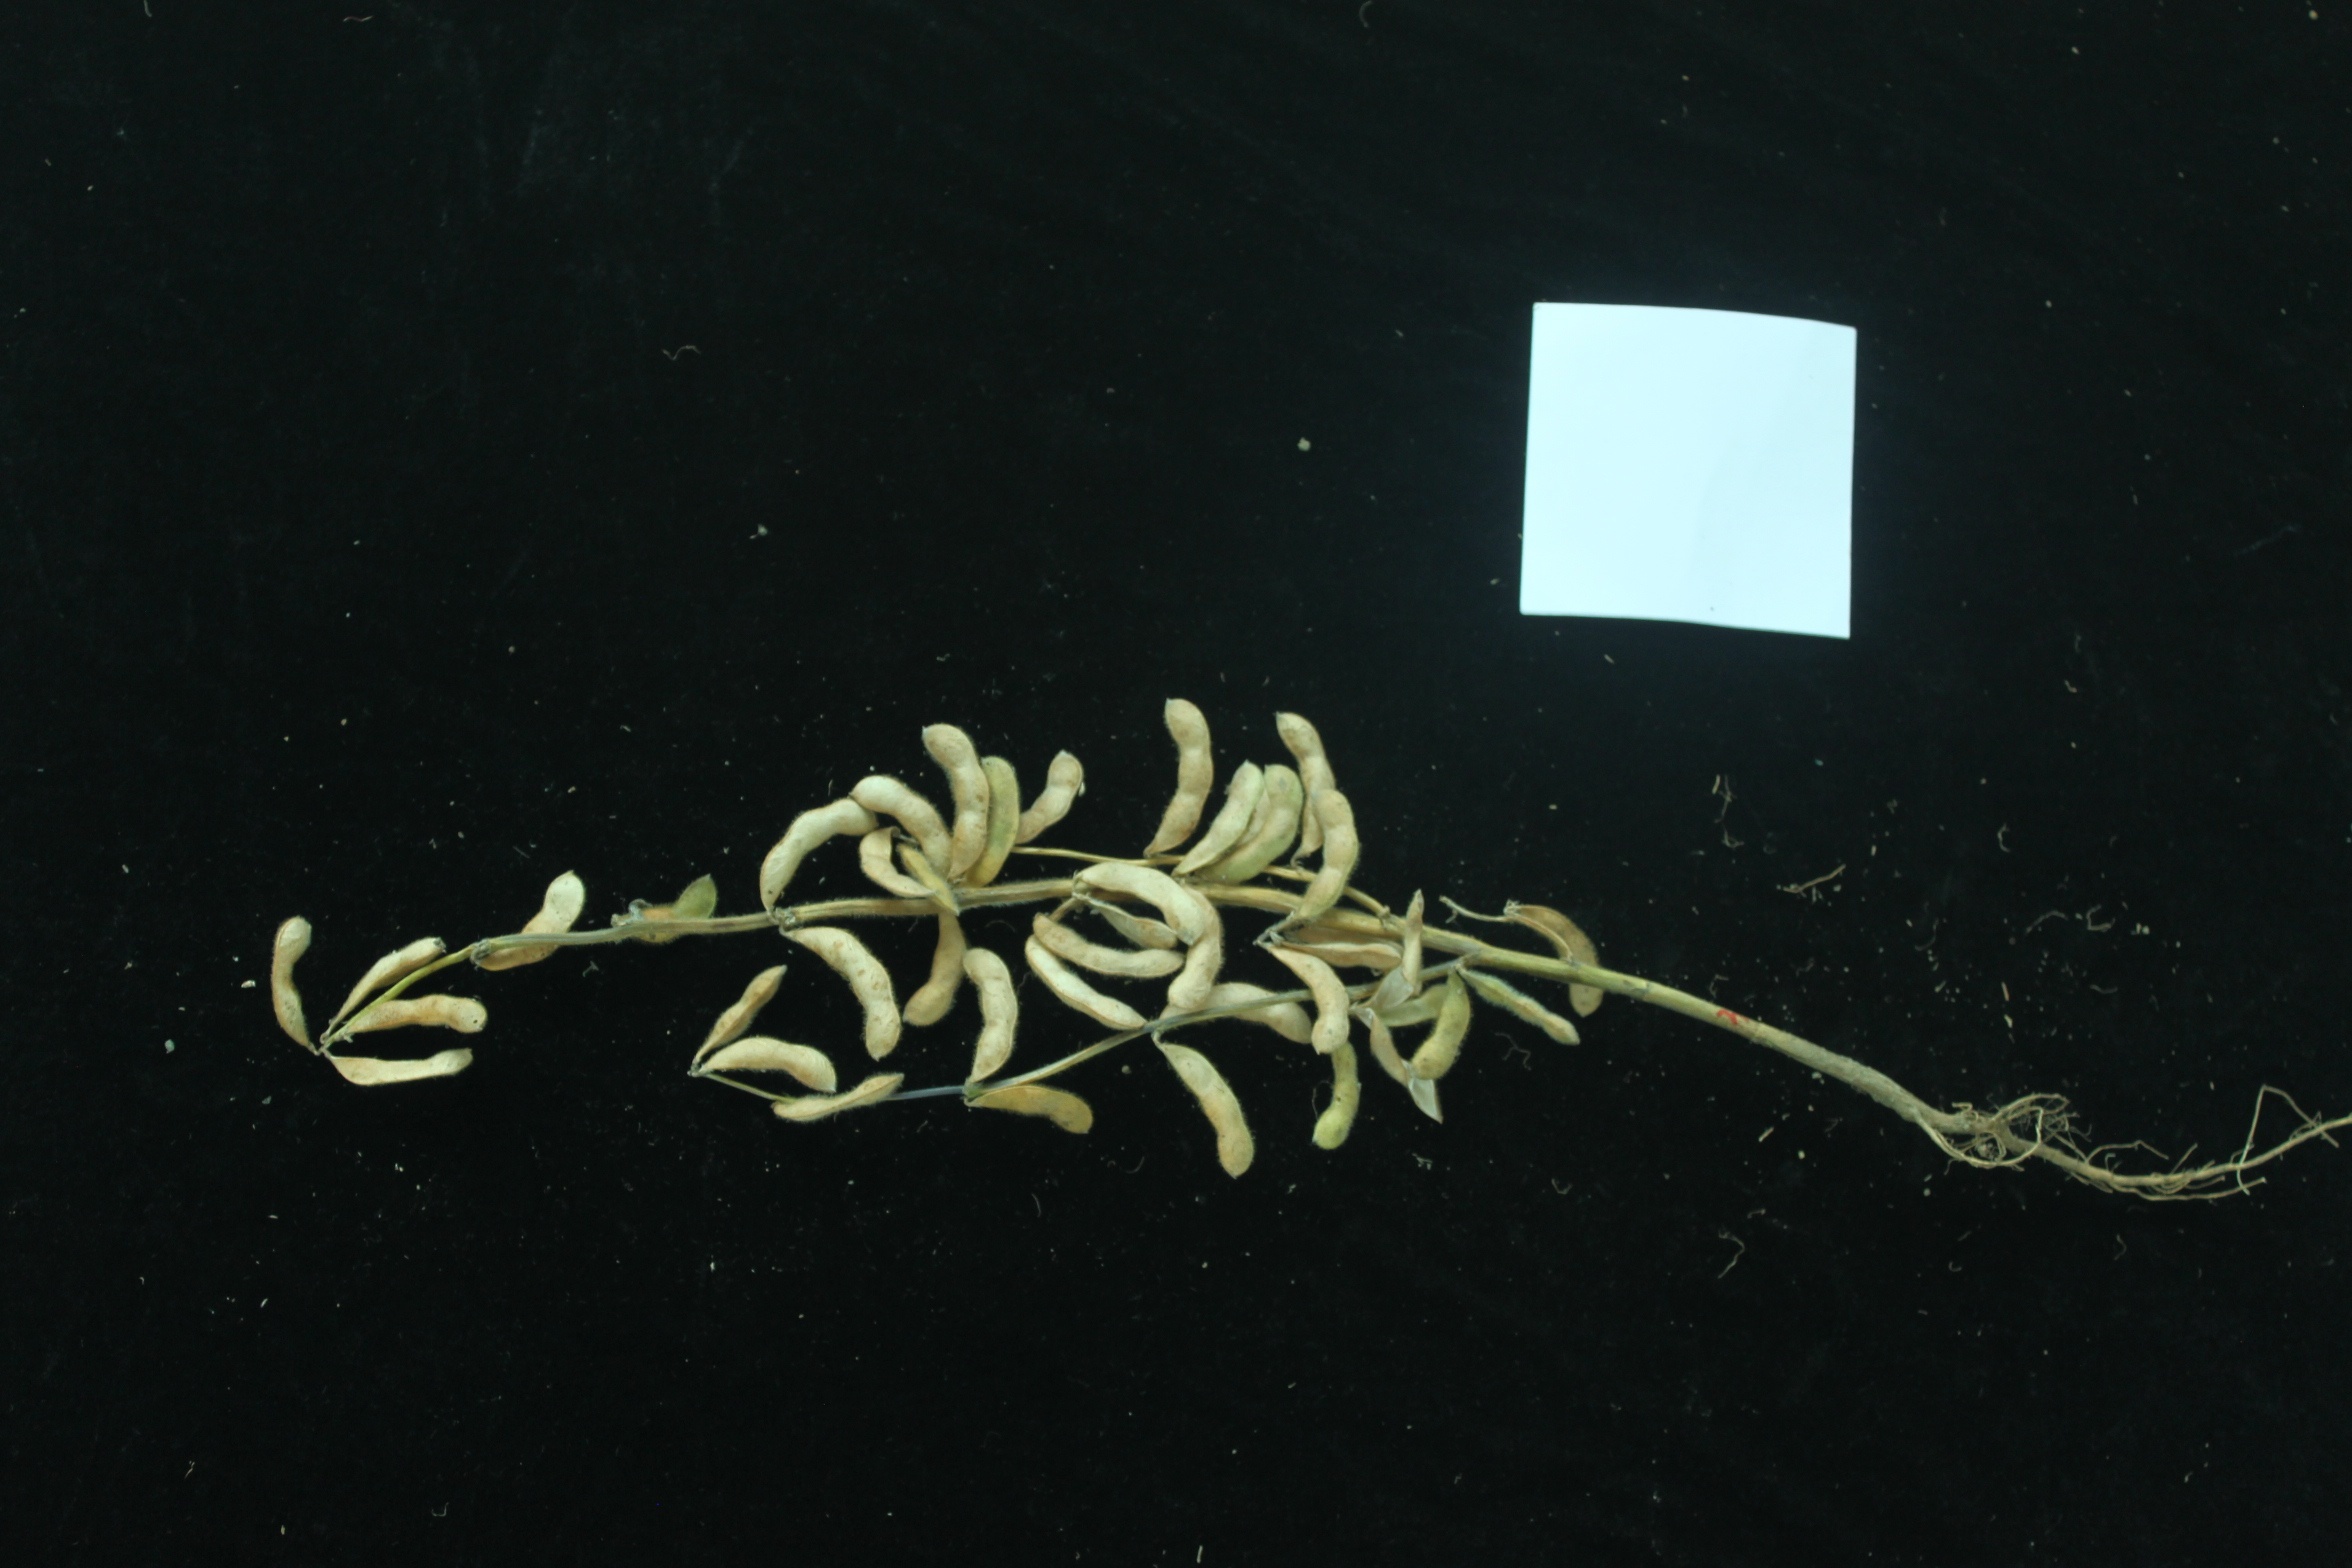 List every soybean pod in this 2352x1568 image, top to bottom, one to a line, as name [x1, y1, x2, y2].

soybean pod [1147, 699, 1212, 857]
soybean pod [1277, 712, 1335, 861]
soybean pod [924, 725, 990, 883]
soybean pod [1011, 751, 1082, 851]
soybean pod [968, 757, 1019, 886]
soybean pod [1176, 761, 1261, 874]
soybean pod [1195, 766, 1301, 887]
soybean pod [845, 775, 954, 883]
soybean pod [1284, 790, 1359, 924]
soybean pod [761, 801, 878, 915]
soybean pod [860, 828, 931, 898]
soybean pod [896, 845, 959, 915]
soybean pod [1077, 862, 1203, 948]
soybean pod [474, 871, 585, 971]
soybean pod [614, 876, 716, 940]
soybean pod [1167, 881, 1222, 1014]
soybean pod [1075, 893, 1174, 950]
soybean pod [904, 901, 968, 1024]
soybean pod [1503, 906, 1602, 1015]
soybean pod [1031, 914, 1182, 977]
soybean pod [270, 917, 311, 1044]
soybean pod [784, 927, 900, 1060]
soybean pod [330, 937, 446, 1031]
soybean pod [1276, 939, 1402, 970]
soybean pod [1025, 940, 1148, 1033]
soybean pod [1262, 945, 1349, 1053]
soybean pod [961, 950, 1018, 1083]
soybean pod [693, 966, 783, 1064]
soybean pod [1462, 970, 1580, 1046]
soybean pod [1411, 976, 1469, 1078]
soybean pod [1155, 986, 1312, 1044]
soybean pod [337, 994, 489, 1034]
soybean pod [698, 1038, 836, 1092]
soybean pod [1311, 1041, 1359, 1148]
soybean pod [1158, 1044, 1253, 1176]
soybean pod [323, 1049, 472, 1087]
soybean pod [768, 1075, 904, 1122]
soybean pod [967, 1086, 1092, 1134]